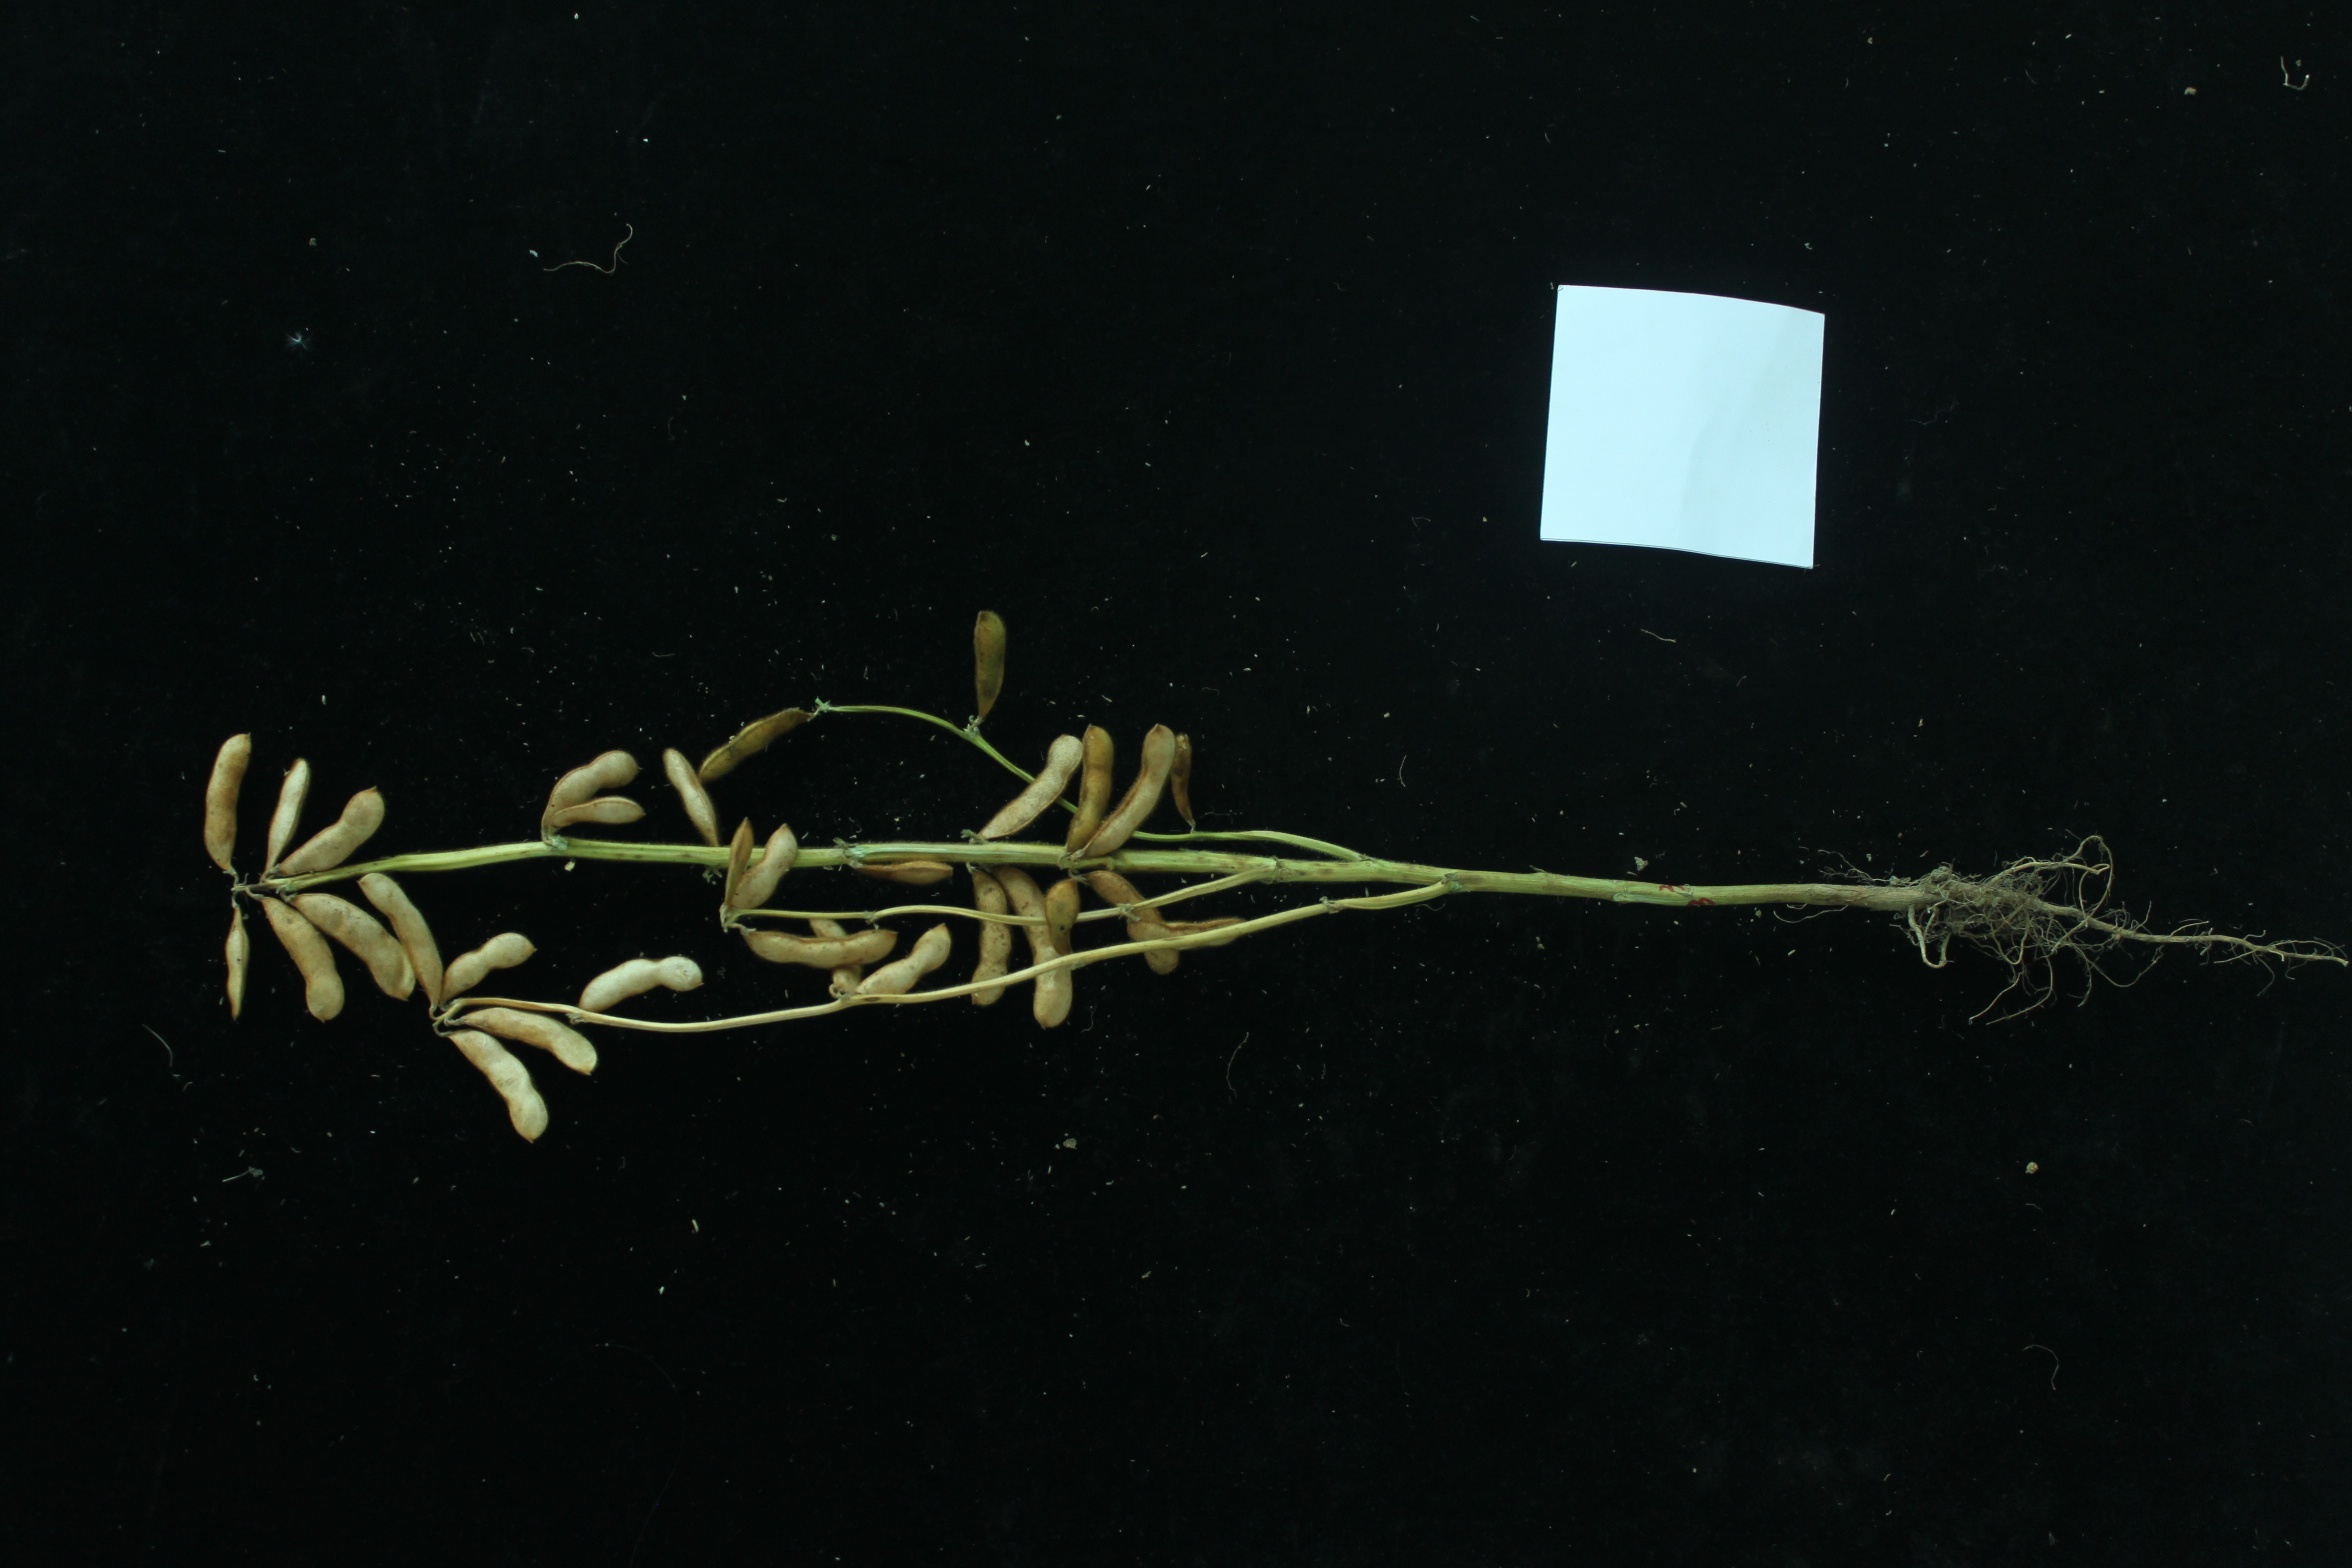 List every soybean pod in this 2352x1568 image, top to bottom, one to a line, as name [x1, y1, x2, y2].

soybean pod [972, 612, 1004, 717]
soybean pod [699, 710, 800, 778]
soybean pod [1081, 723, 1175, 855]
soybean pod [1066, 724, 1113, 852]
soybean pod [204, 734, 250, 875]
soybean pod [975, 734, 1084, 838]
soybean pod [1172, 735, 1194, 826]
soybean pod [664, 745, 716, 840]
soybean pod [541, 752, 638, 830]
soybean pod [267, 758, 309, 867]
soybean pod [281, 789, 385, 876]
soybean pod [545, 798, 644, 830]
soybean pod [723, 819, 753, 922]
soybean pod [734, 826, 798, 917]
soybean pod [967, 843, 1073, 1029]
soybean pod [842, 859, 954, 884]
soybean pod [967, 870, 1012, 1007]
soybean pod [357, 874, 444, 1010]
soybean pod [1078, 874, 1177, 974]
soybean pod [1046, 880, 1080, 953]
soybean pod [286, 893, 415, 1000]
soybean pod [261, 897, 344, 1023]
soybean pod [224, 905, 247, 1018]
soybean pod [1130, 917, 1243, 946]
soybean pod [808, 918, 862, 994]
soybean pod [854, 927, 952, 994]
soybean pod [743, 930, 897, 968]
soybean pod [437, 933, 534, 1001]
soybean pod [575, 957, 704, 1014]
soybean pod [452, 1008, 598, 1076]
soybean pod [447, 1032, 548, 1141]